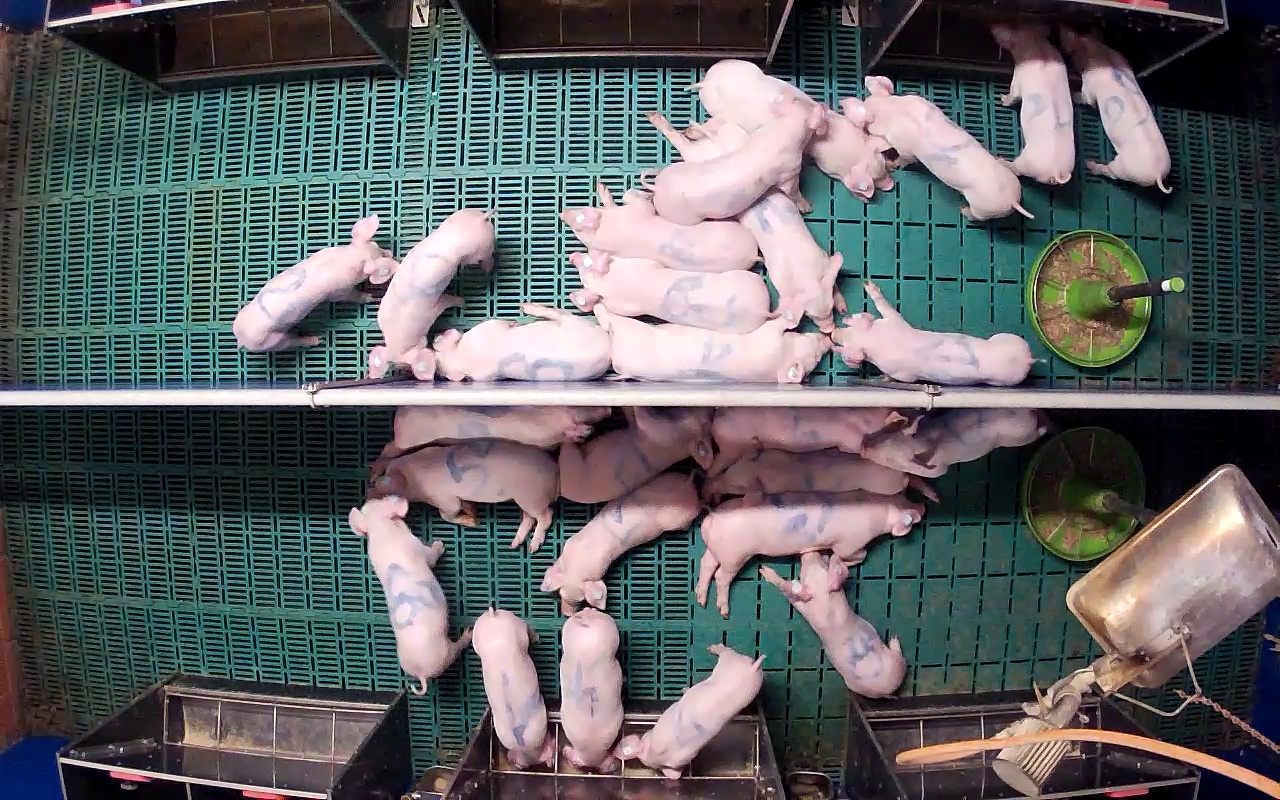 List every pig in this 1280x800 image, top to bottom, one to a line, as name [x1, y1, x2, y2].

pig [990, 19, 1076, 187]
pig [1059, 22, 1173, 195]
pig [684, 57, 896, 204]
pig [838, 73, 1034, 224]
pig [638, 87, 830, 227]
pig [647, 111, 850, 334]
pig [558, 178, 766, 274]
pig [366, 204, 499, 382]
pig [232, 214, 403, 352]
pig [567, 249, 783, 334]
pig [831, 280, 1039, 387]
pig [432, 300, 614, 383]
pig [592, 301, 835, 385]
pig [377, 406, 613, 461]
pig [557, 406, 717, 505]
pig [703, 406, 941, 506]
pig [859, 407, 1049, 480]
pig [704, 436, 912, 510]
pig [369, 440, 561, 554]
pig [538, 466, 704, 617]
pig [348, 487, 473, 695]
pig [693, 489, 927, 620]
pig [759, 550, 908, 698]
pig [471, 602, 561, 769]
pig [558, 606, 625, 772]
pig [613, 642, 768, 780]